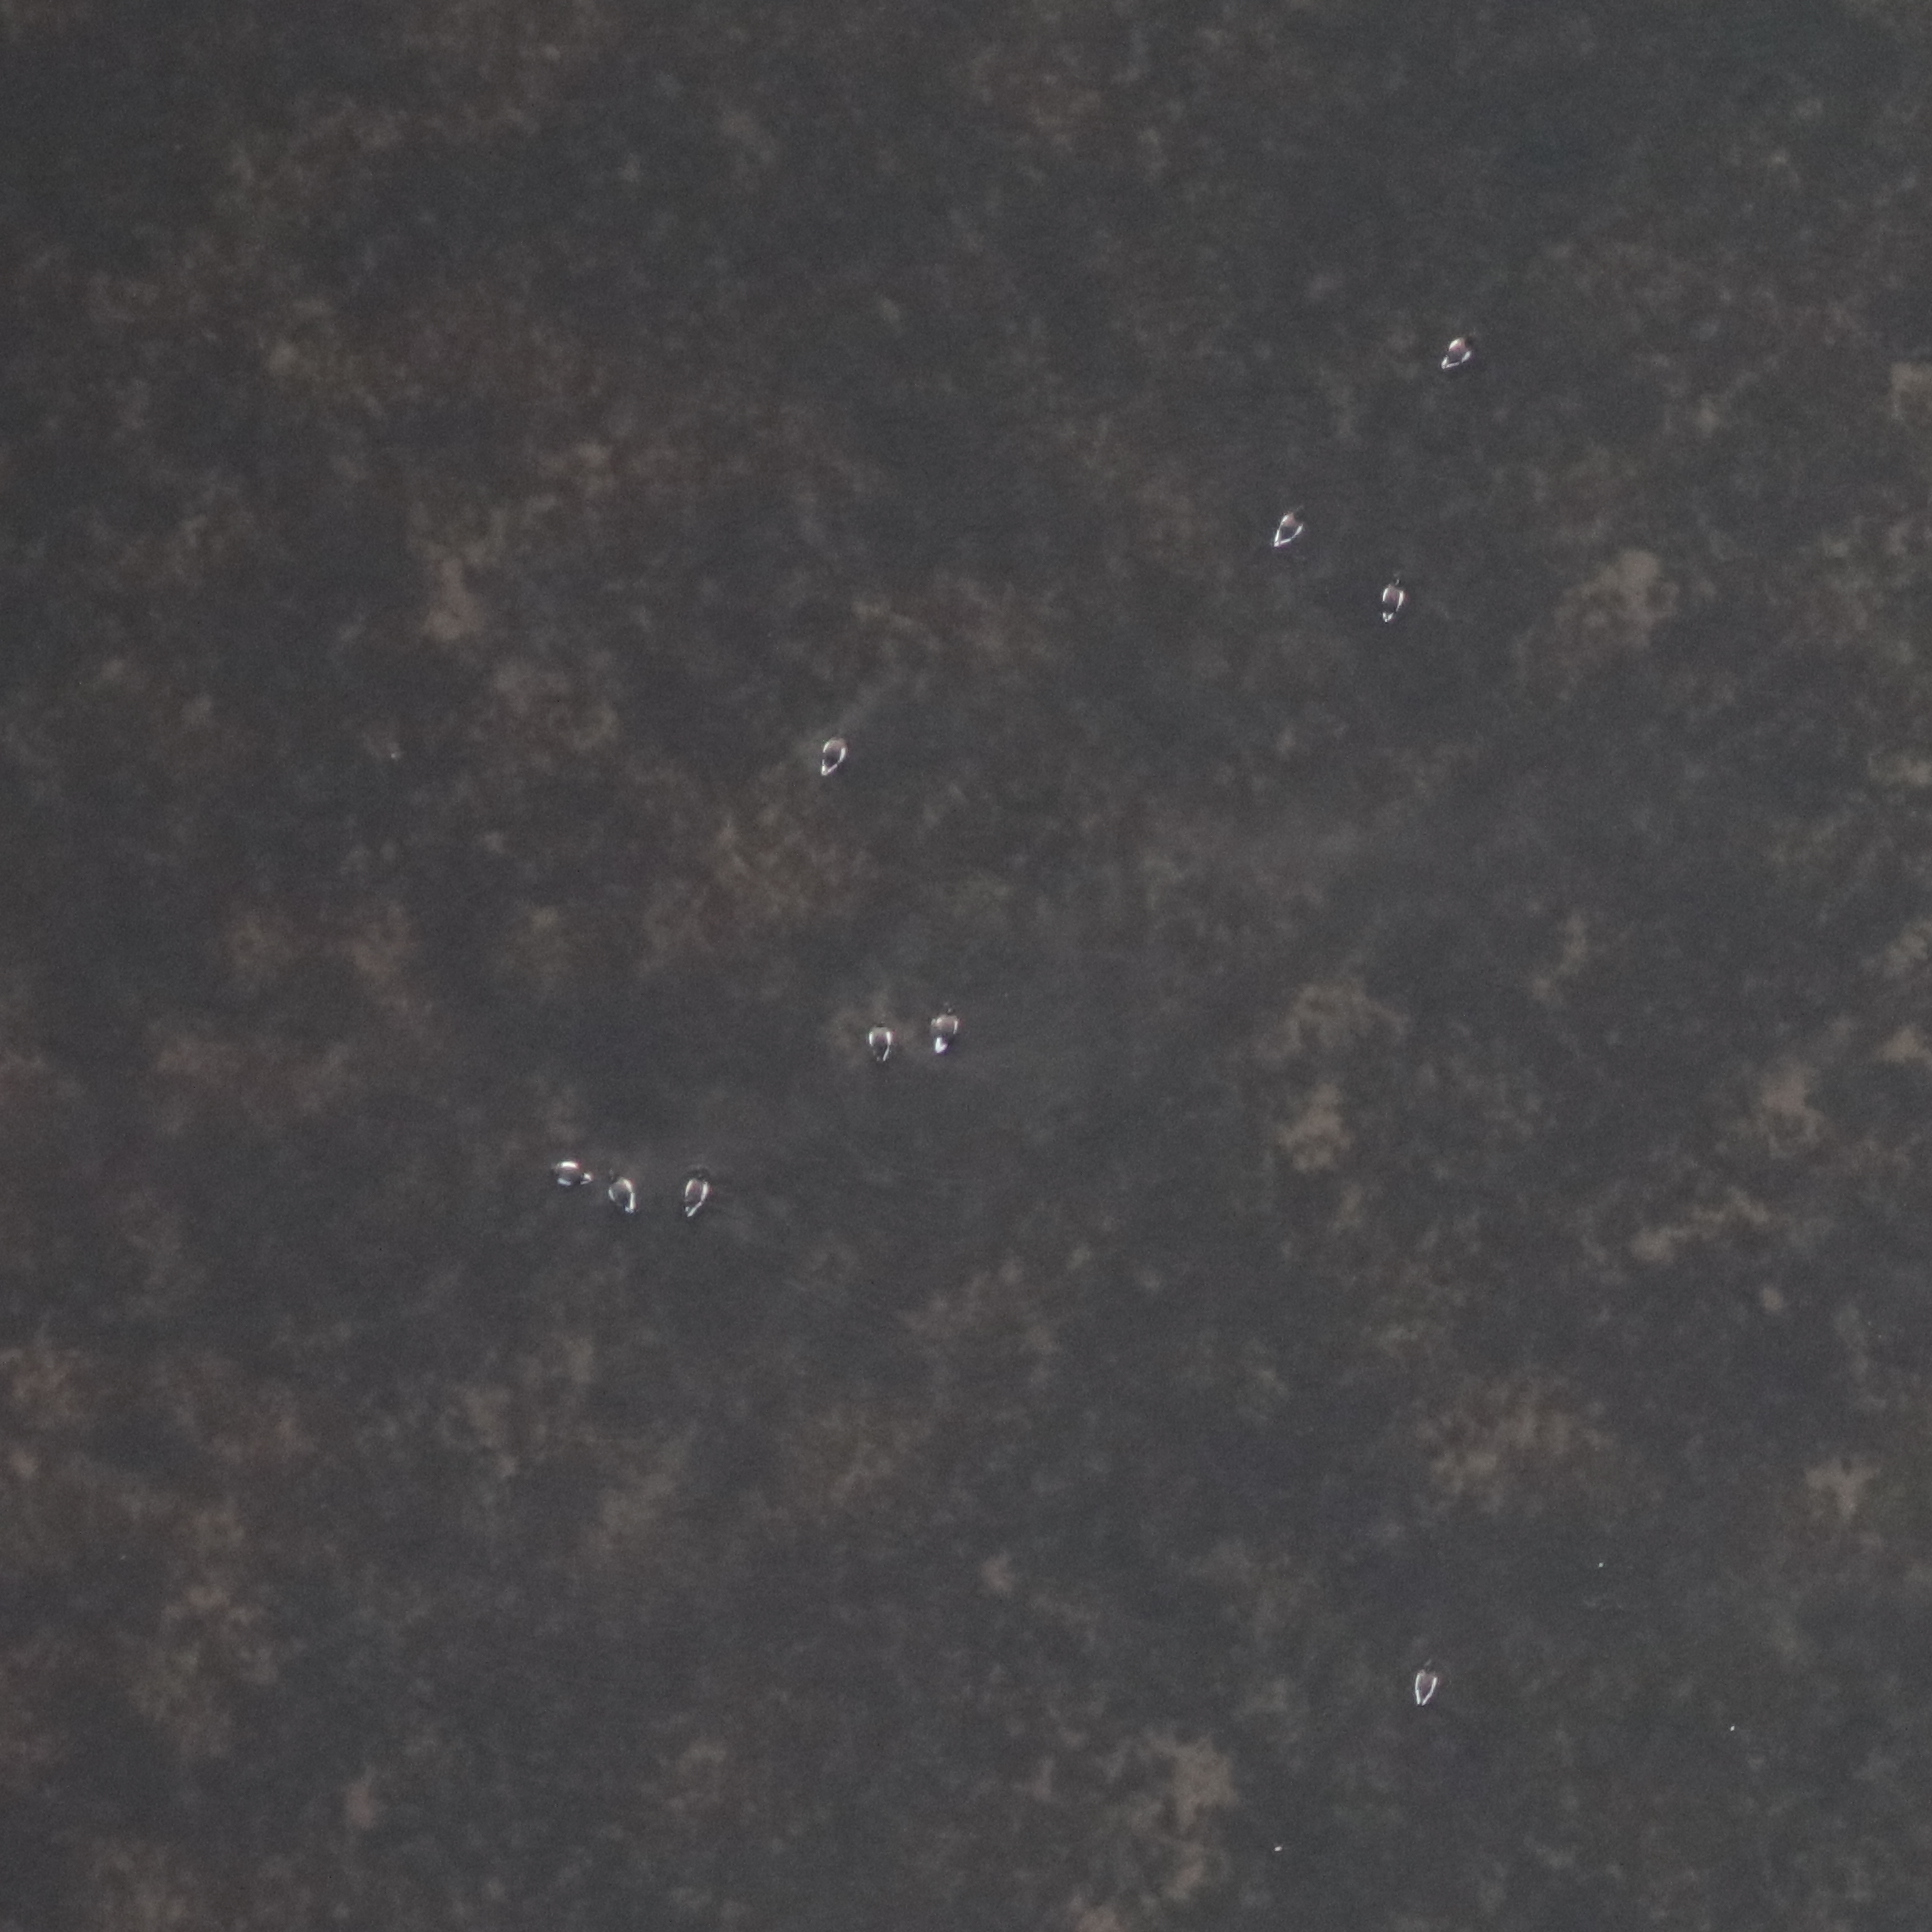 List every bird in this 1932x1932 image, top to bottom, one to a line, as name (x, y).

brant (1459, 351)
brant (1288, 527)
brant (1393, 601)
brant (833, 753)
brant (947, 1027)
brant (880, 1040)
brant (570, 1174)
brant (622, 1193)
brant (696, 1193)
brant (1426, 1684)